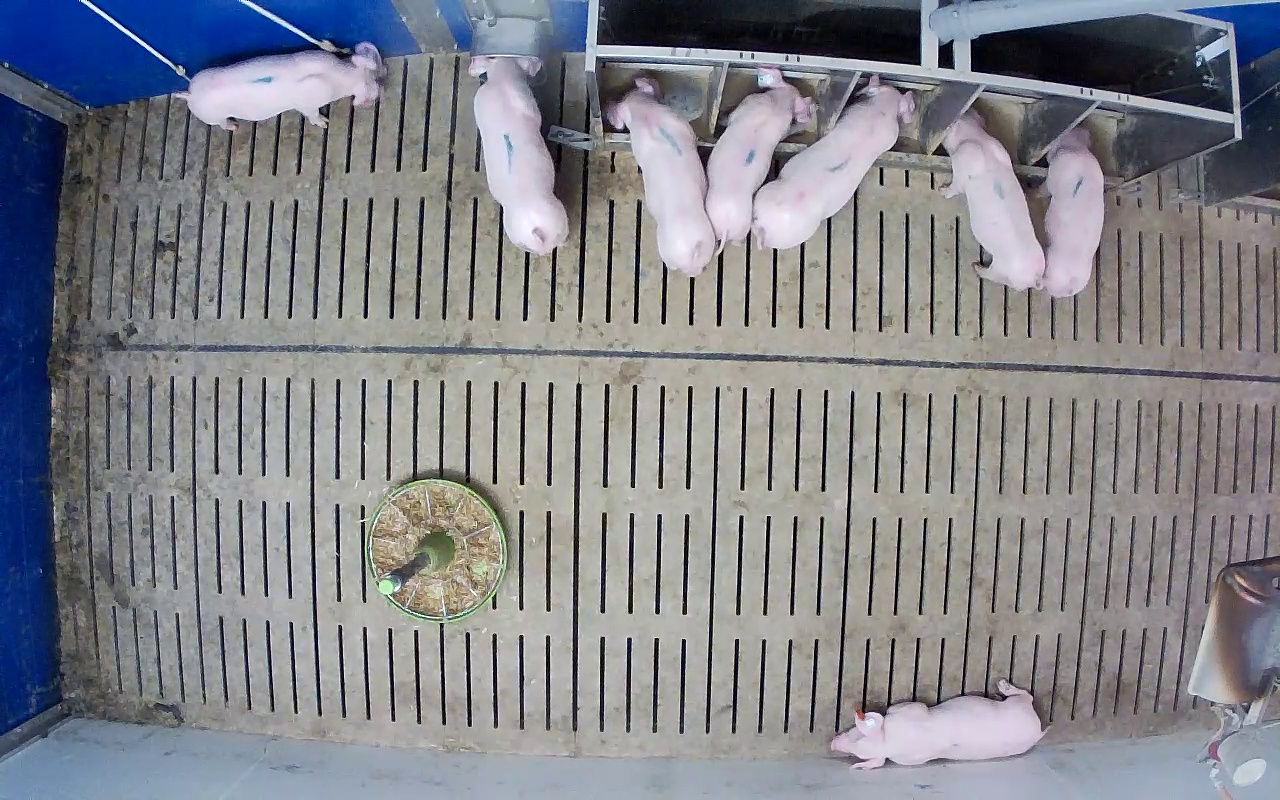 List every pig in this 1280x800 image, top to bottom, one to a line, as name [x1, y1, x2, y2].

pig [173, 40, 391, 131]
pig [469, 54, 571, 260]
pig [706, 66, 819, 262]
pig [752, 73, 917, 251]
pig [605, 77, 717, 278]
pig [939, 106, 1045, 290]
pig [1037, 123, 1106, 298]
pig [831, 678, 1052, 773]